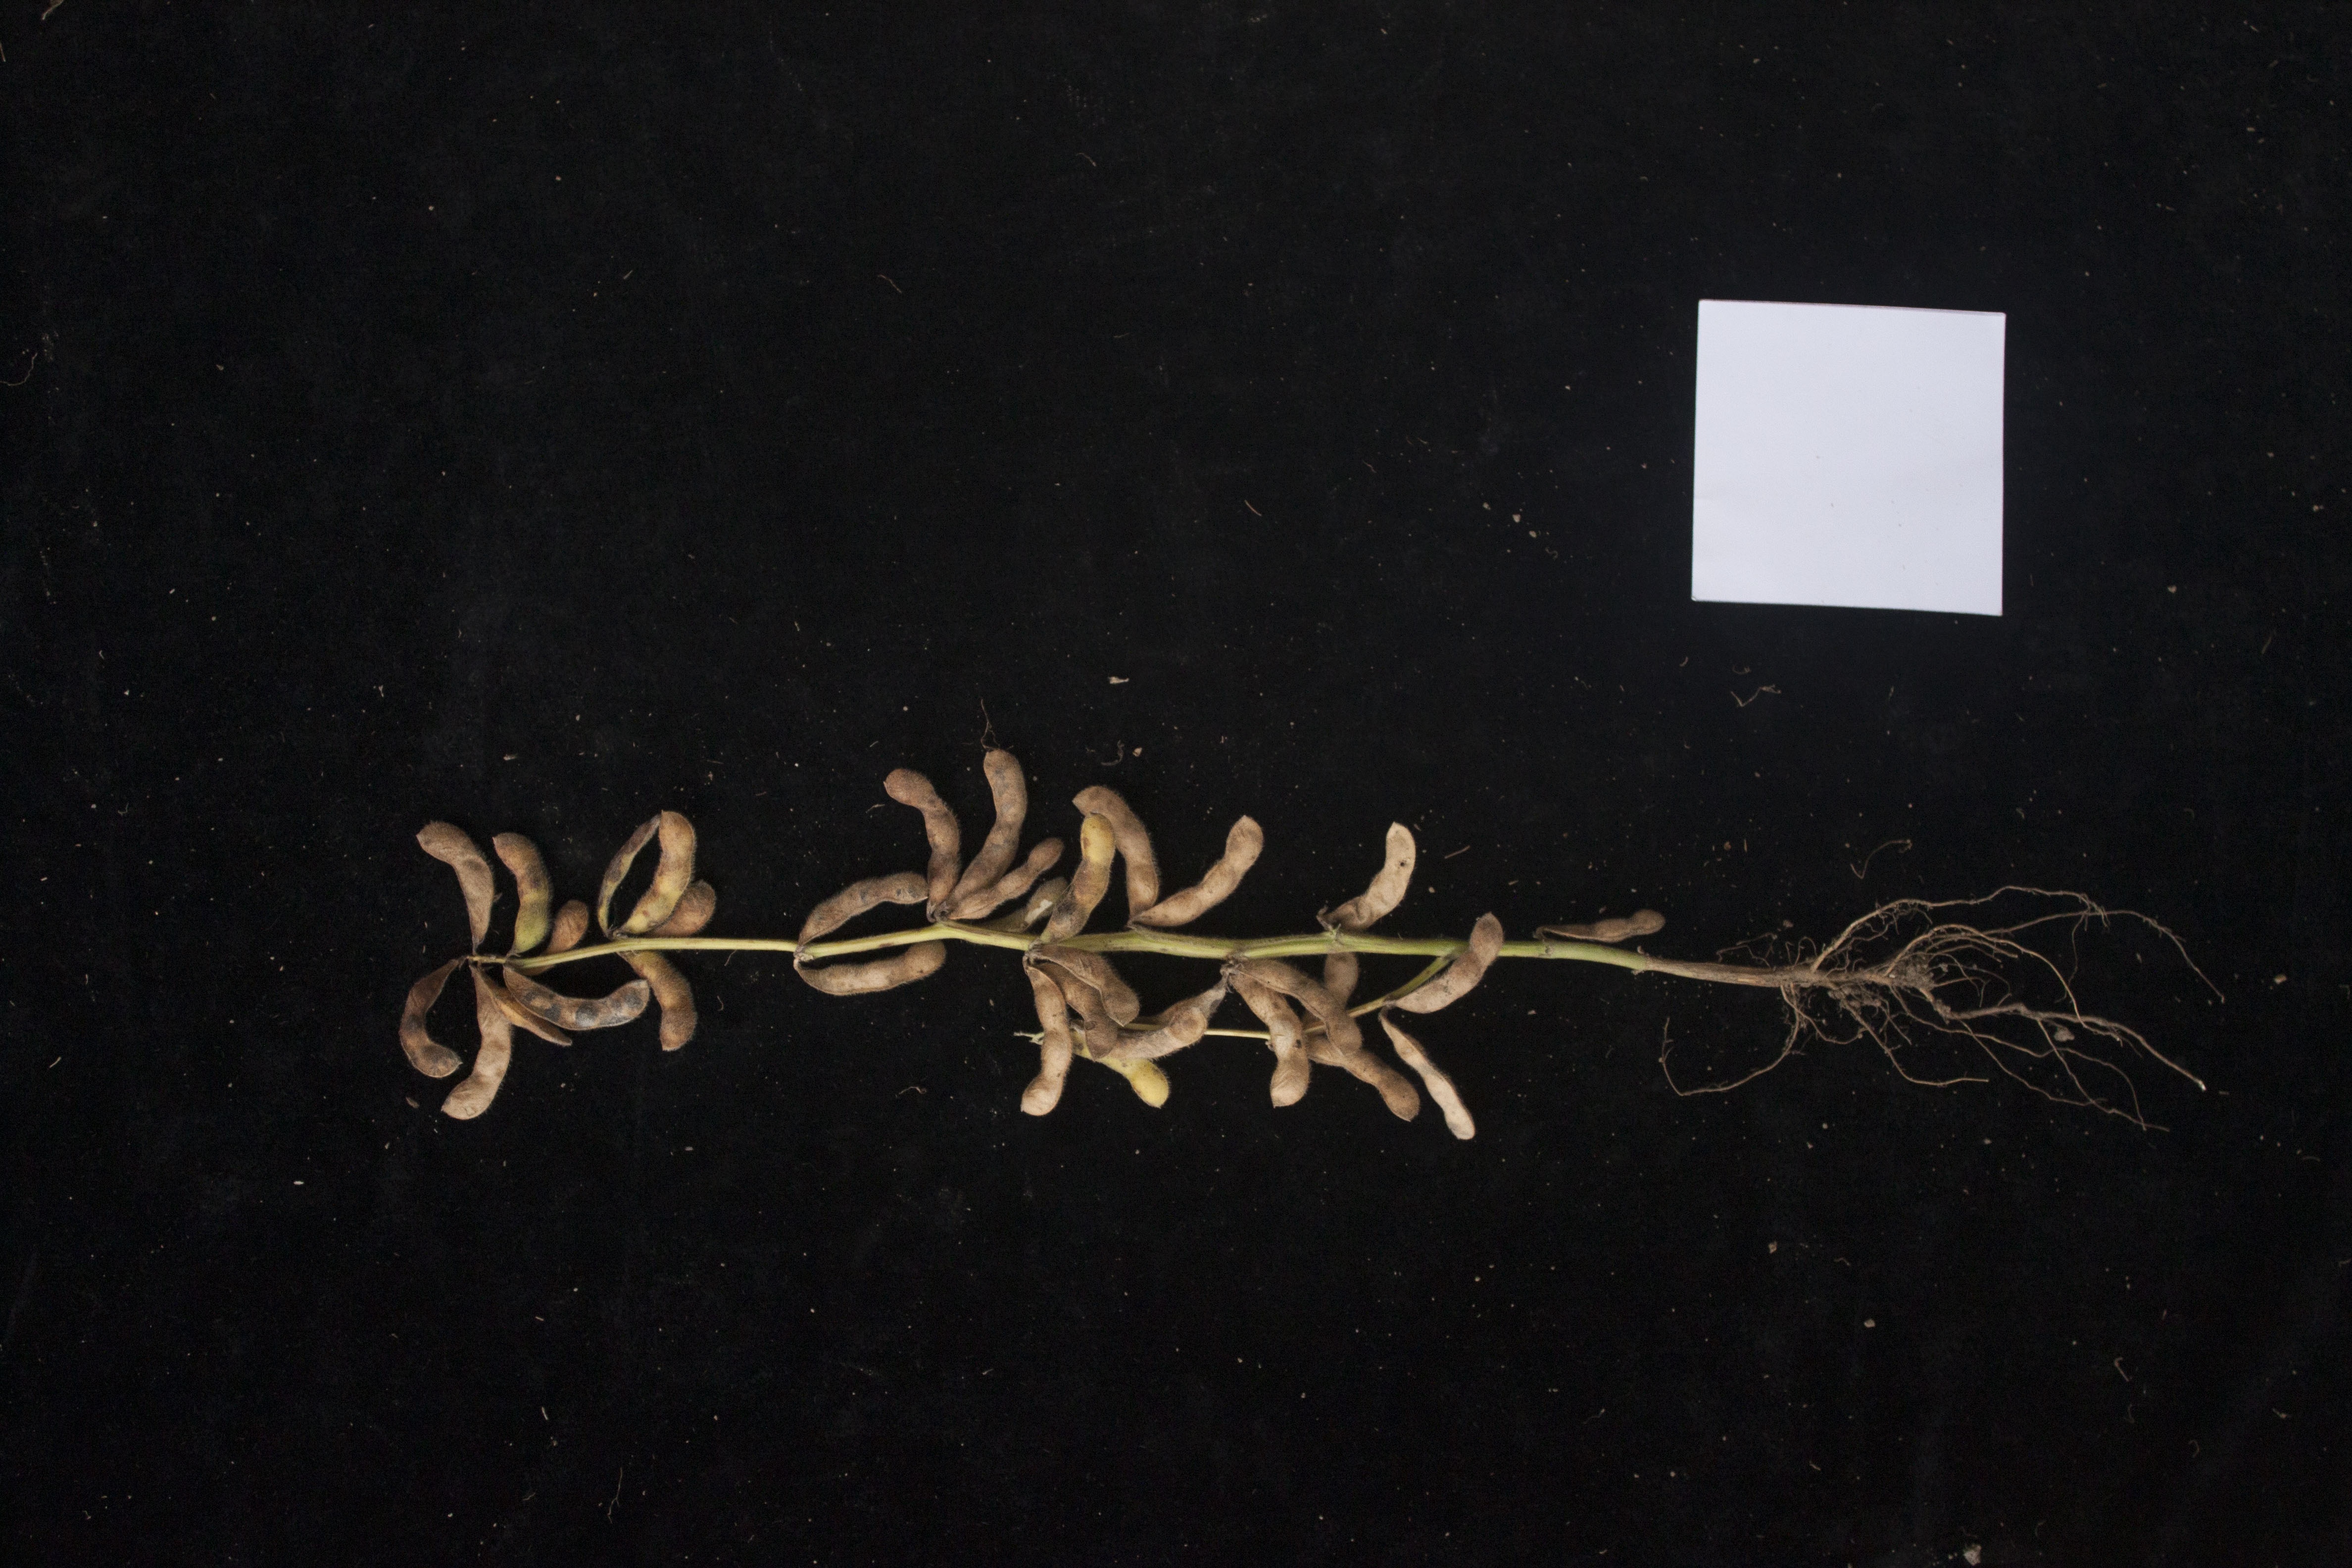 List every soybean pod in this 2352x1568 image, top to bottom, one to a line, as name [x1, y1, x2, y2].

soybean pod [935, 747, 1028, 916]
soybean pod [883, 770, 961, 919]
soybean pod [1069, 785, 1160, 917]
soybean pod [619, 809, 697, 935]
soybean pod [1038, 811, 1118, 946]
soybean pod [1131, 815, 1263, 930]
soybean pod [597, 816, 661, 939]
soybean pod [1321, 822, 1416, 935]
soybean pod [417, 822, 494, 952]
soybean pod [492, 834, 550, 956]
soybean pod [949, 837, 1065, 922]
soybean pod [797, 874, 930, 949]
soybean pod [649, 880, 717, 938]
soybean pod [546, 900, 589, 955]
soybean pod [1541, 911, 1664, 943]
soybean pod [1392, 912, 1505, 1015]
soybean pod [794, 941, 946, 997]
soybean pod [1023, 948, 1139, 1030]
soybean pod [617, 952, 698, 1052]
soybean pod [401, 958, 465, 1080]
soybean pod [1227, 959, 1362, 1046]
soybean pod [1020, 963, 1074, 1117]
soybean pod [504, 966, 651, 1032]
soybean pod [1223, 974, 1310, 1109]
soybean pod [441, 975, 512, 1121]
soybean pod [1380, 1016, 1475, 1142]